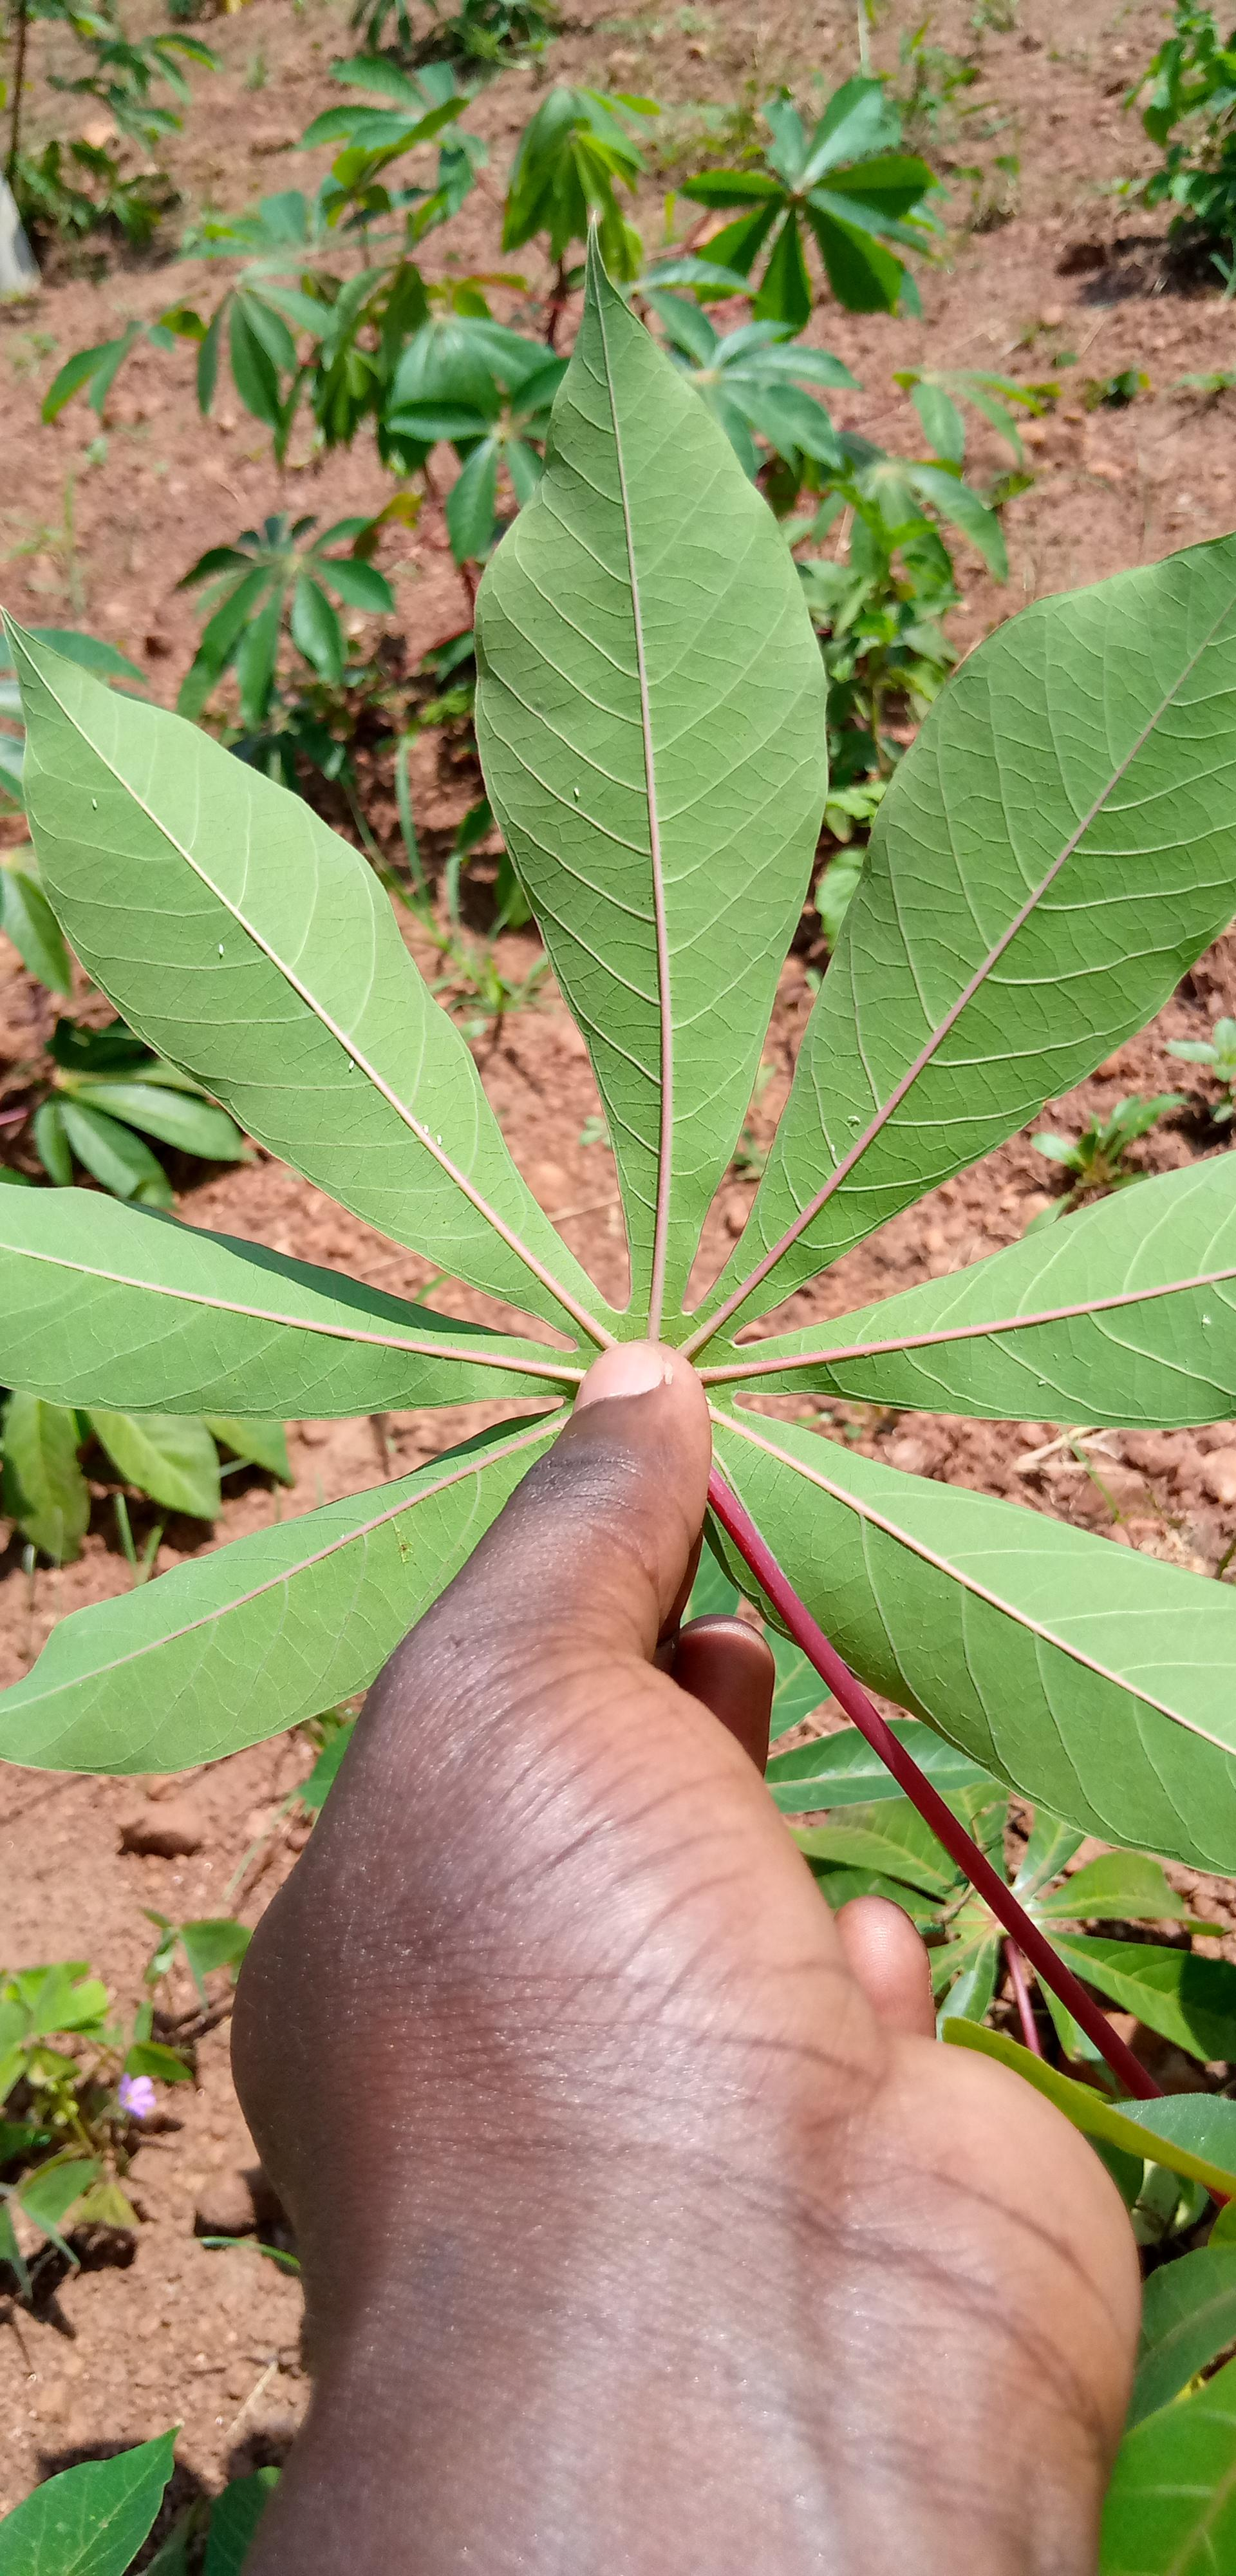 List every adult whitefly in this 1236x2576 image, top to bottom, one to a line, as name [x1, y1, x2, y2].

whitefly [573, 787, 581, 797]
whitefly [91, 797, 98, 810]
whitefly [218, 943, 225, 956]
whitefly [347, 1059, 357, 1070]
whitefly [847, 1114, 861, 1125]
whitefly [422, 1123, 431, 1135]
whitefly [435, 1134, 445, 1146]
whitefly [830, 1143, 837, 1153]
whitefly [1200, 1313, 1213, 1329]
whitefly [704, 1395, 713, 1406]